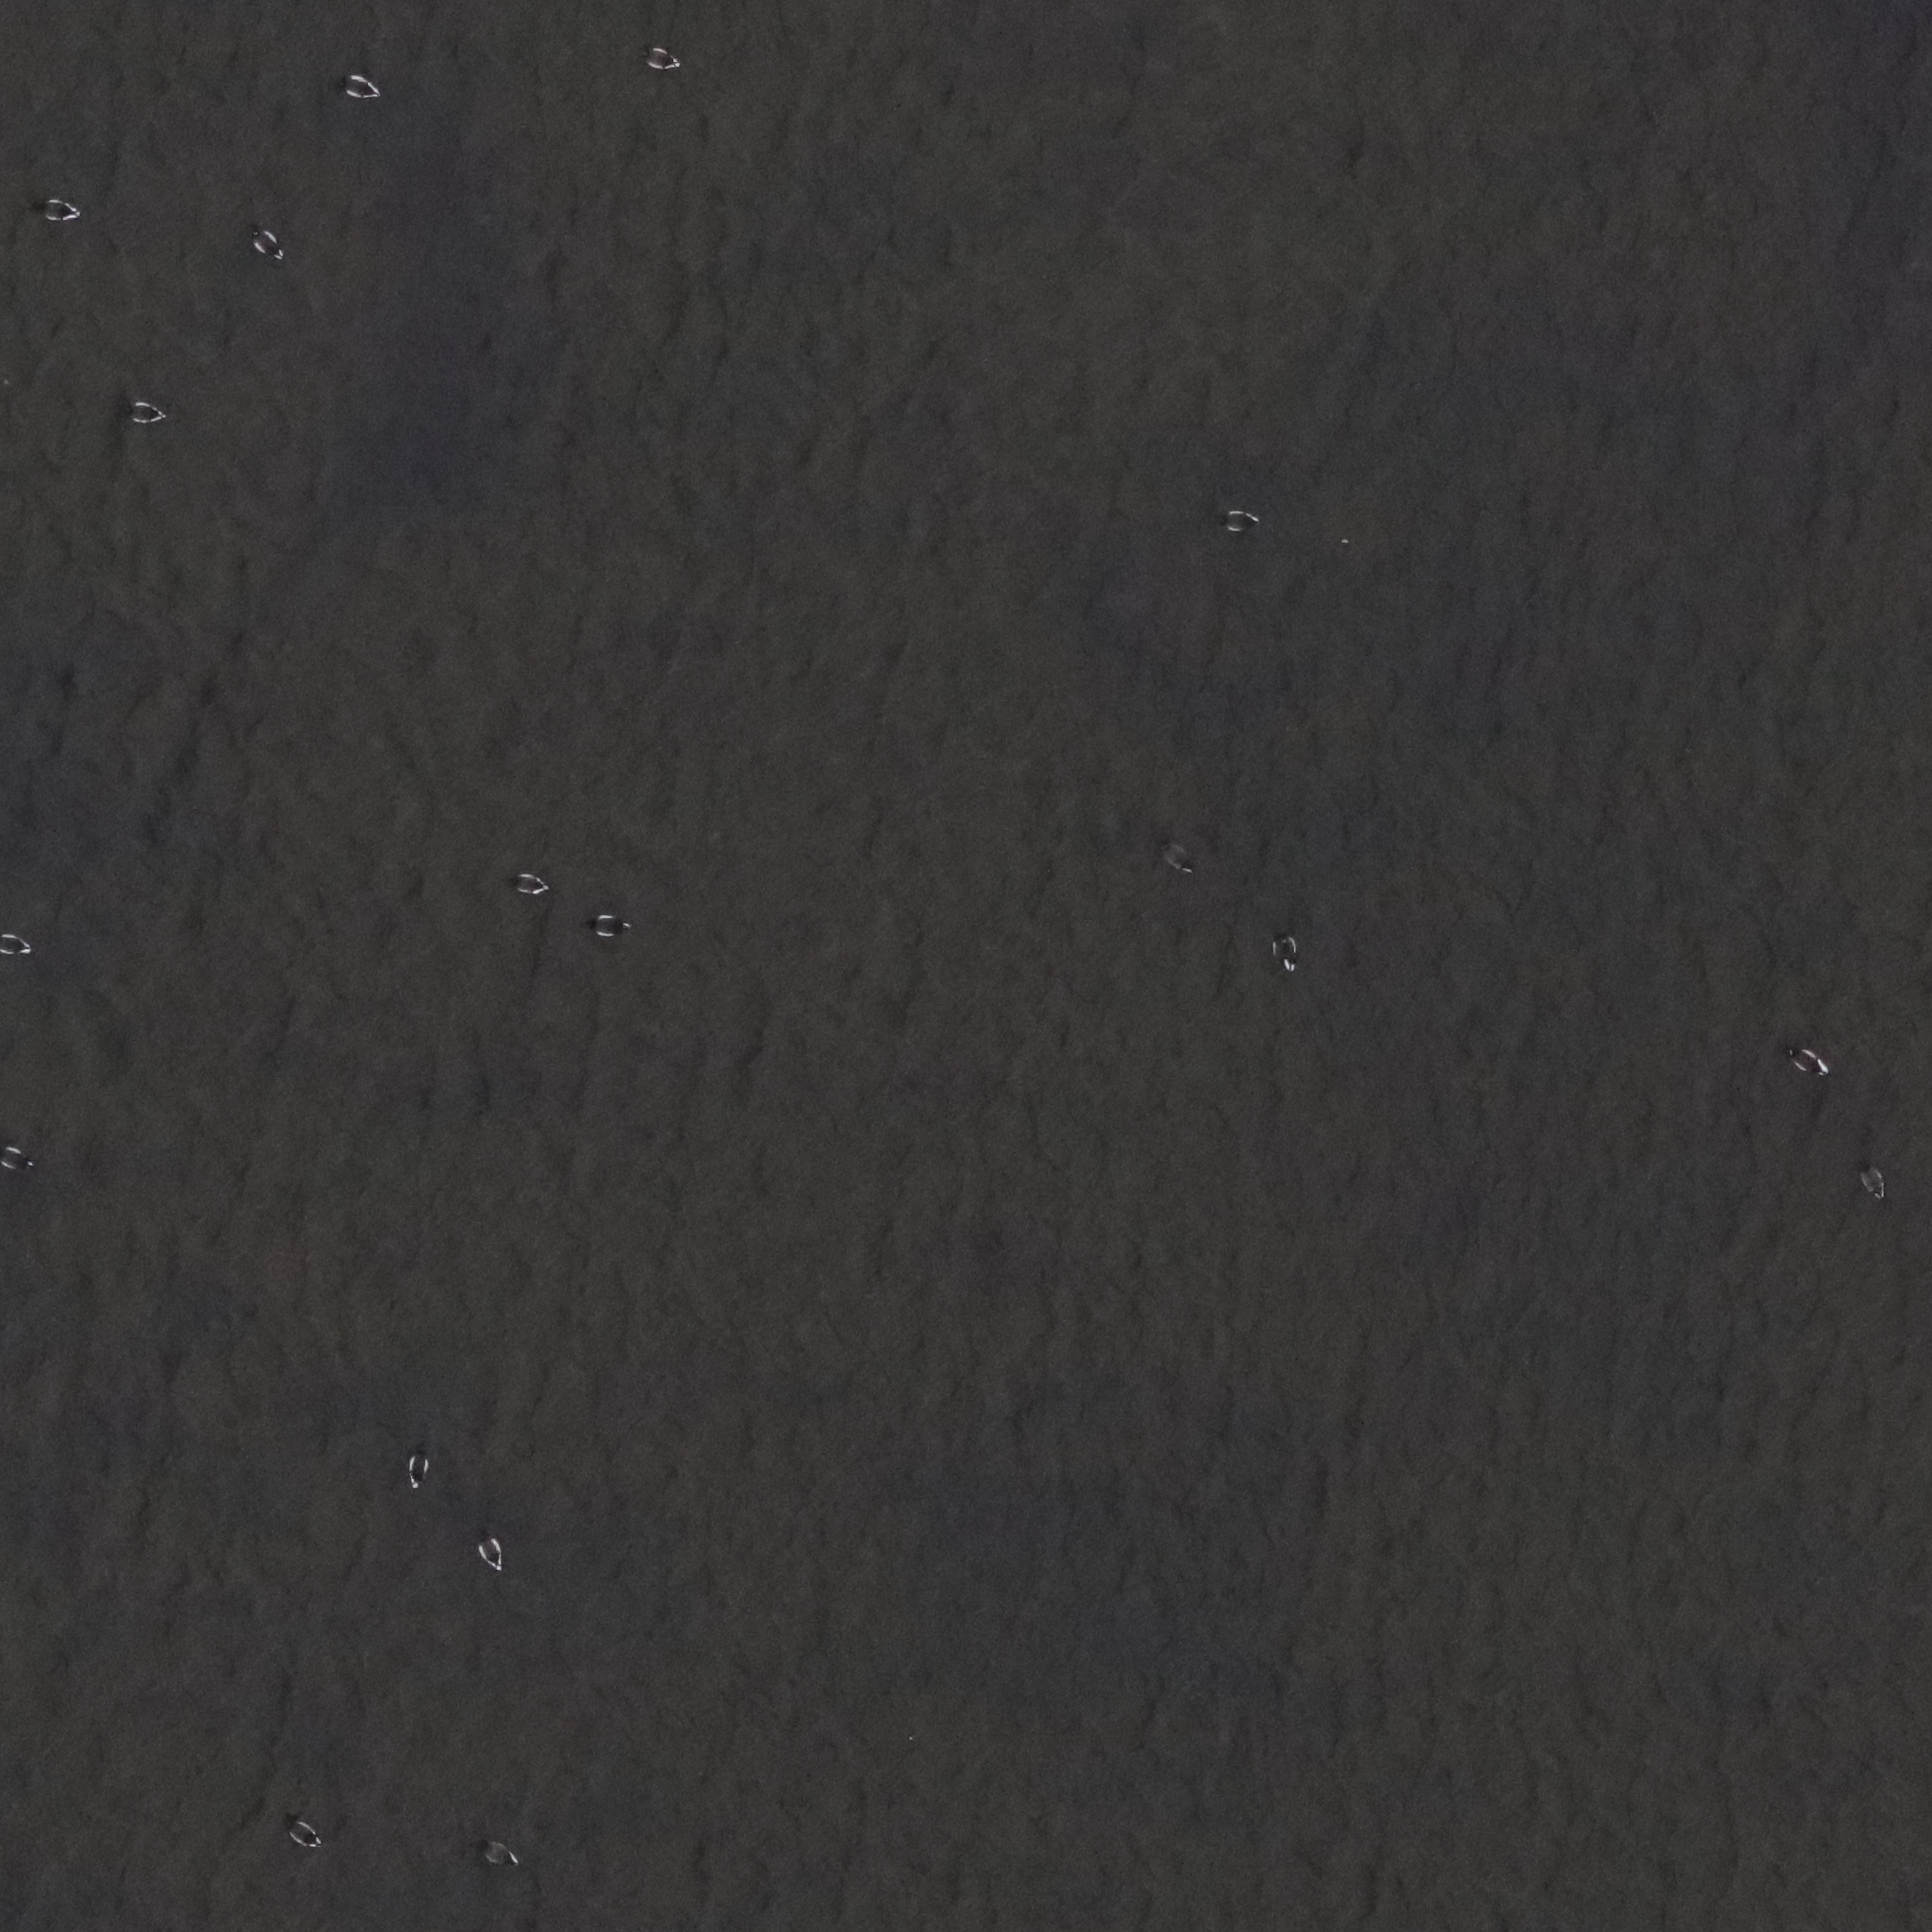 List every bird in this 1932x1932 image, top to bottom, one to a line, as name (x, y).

brant (660, 60)
brant (357, 87)
brant (57, 210)
brant (266, 243)
brant (145, 412)
brant (1237, 520)
brant (1177, 856)
brant (528, 883)
brant (609, 925)
brant (10, 944)
brant (1286, 951)
brant (1809, 1062)
brant (14, 1158)
brant (1872, 1179)
brant (417, 1468)
brant (490, 1551)
brant (302, 1833)
brant (497, 1852)